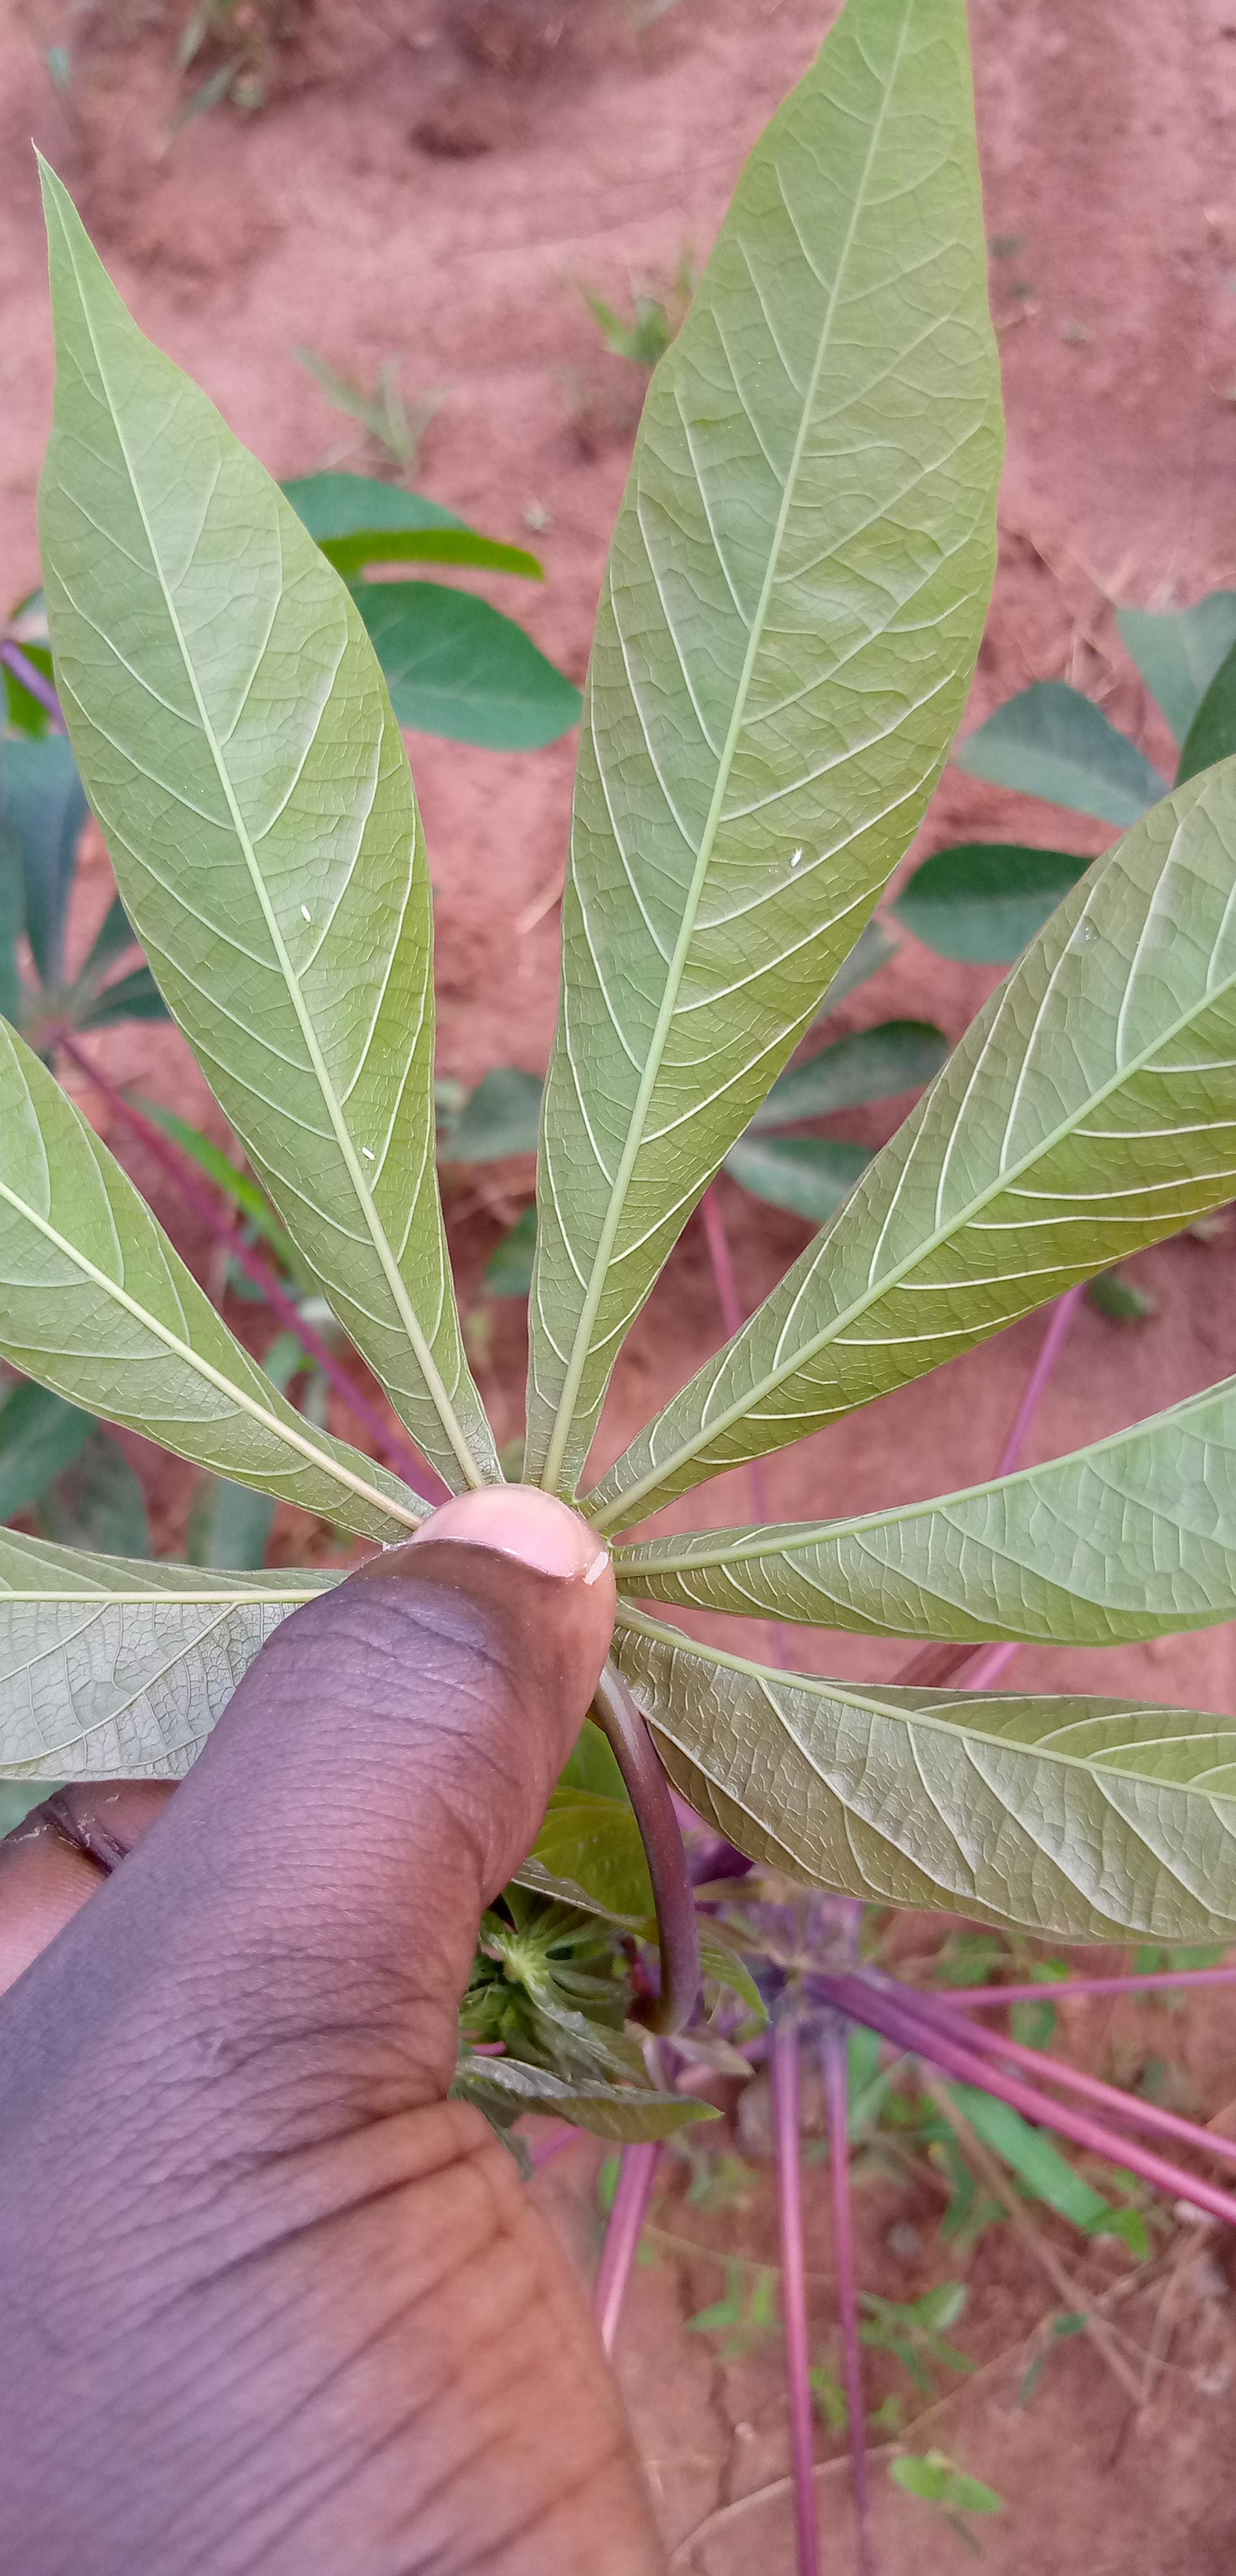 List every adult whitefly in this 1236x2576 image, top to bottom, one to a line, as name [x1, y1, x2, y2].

whitefly [789, 847, 803, 873]
whitefly [296, 900, 312, 925]
whitefly [359, 1146, 382, 1162]